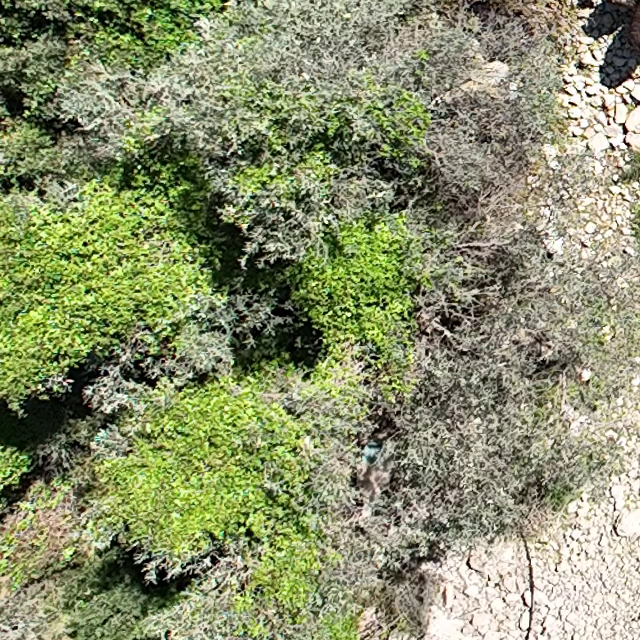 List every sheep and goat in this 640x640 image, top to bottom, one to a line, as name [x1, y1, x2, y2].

sheep [627, 0, 639, 54]